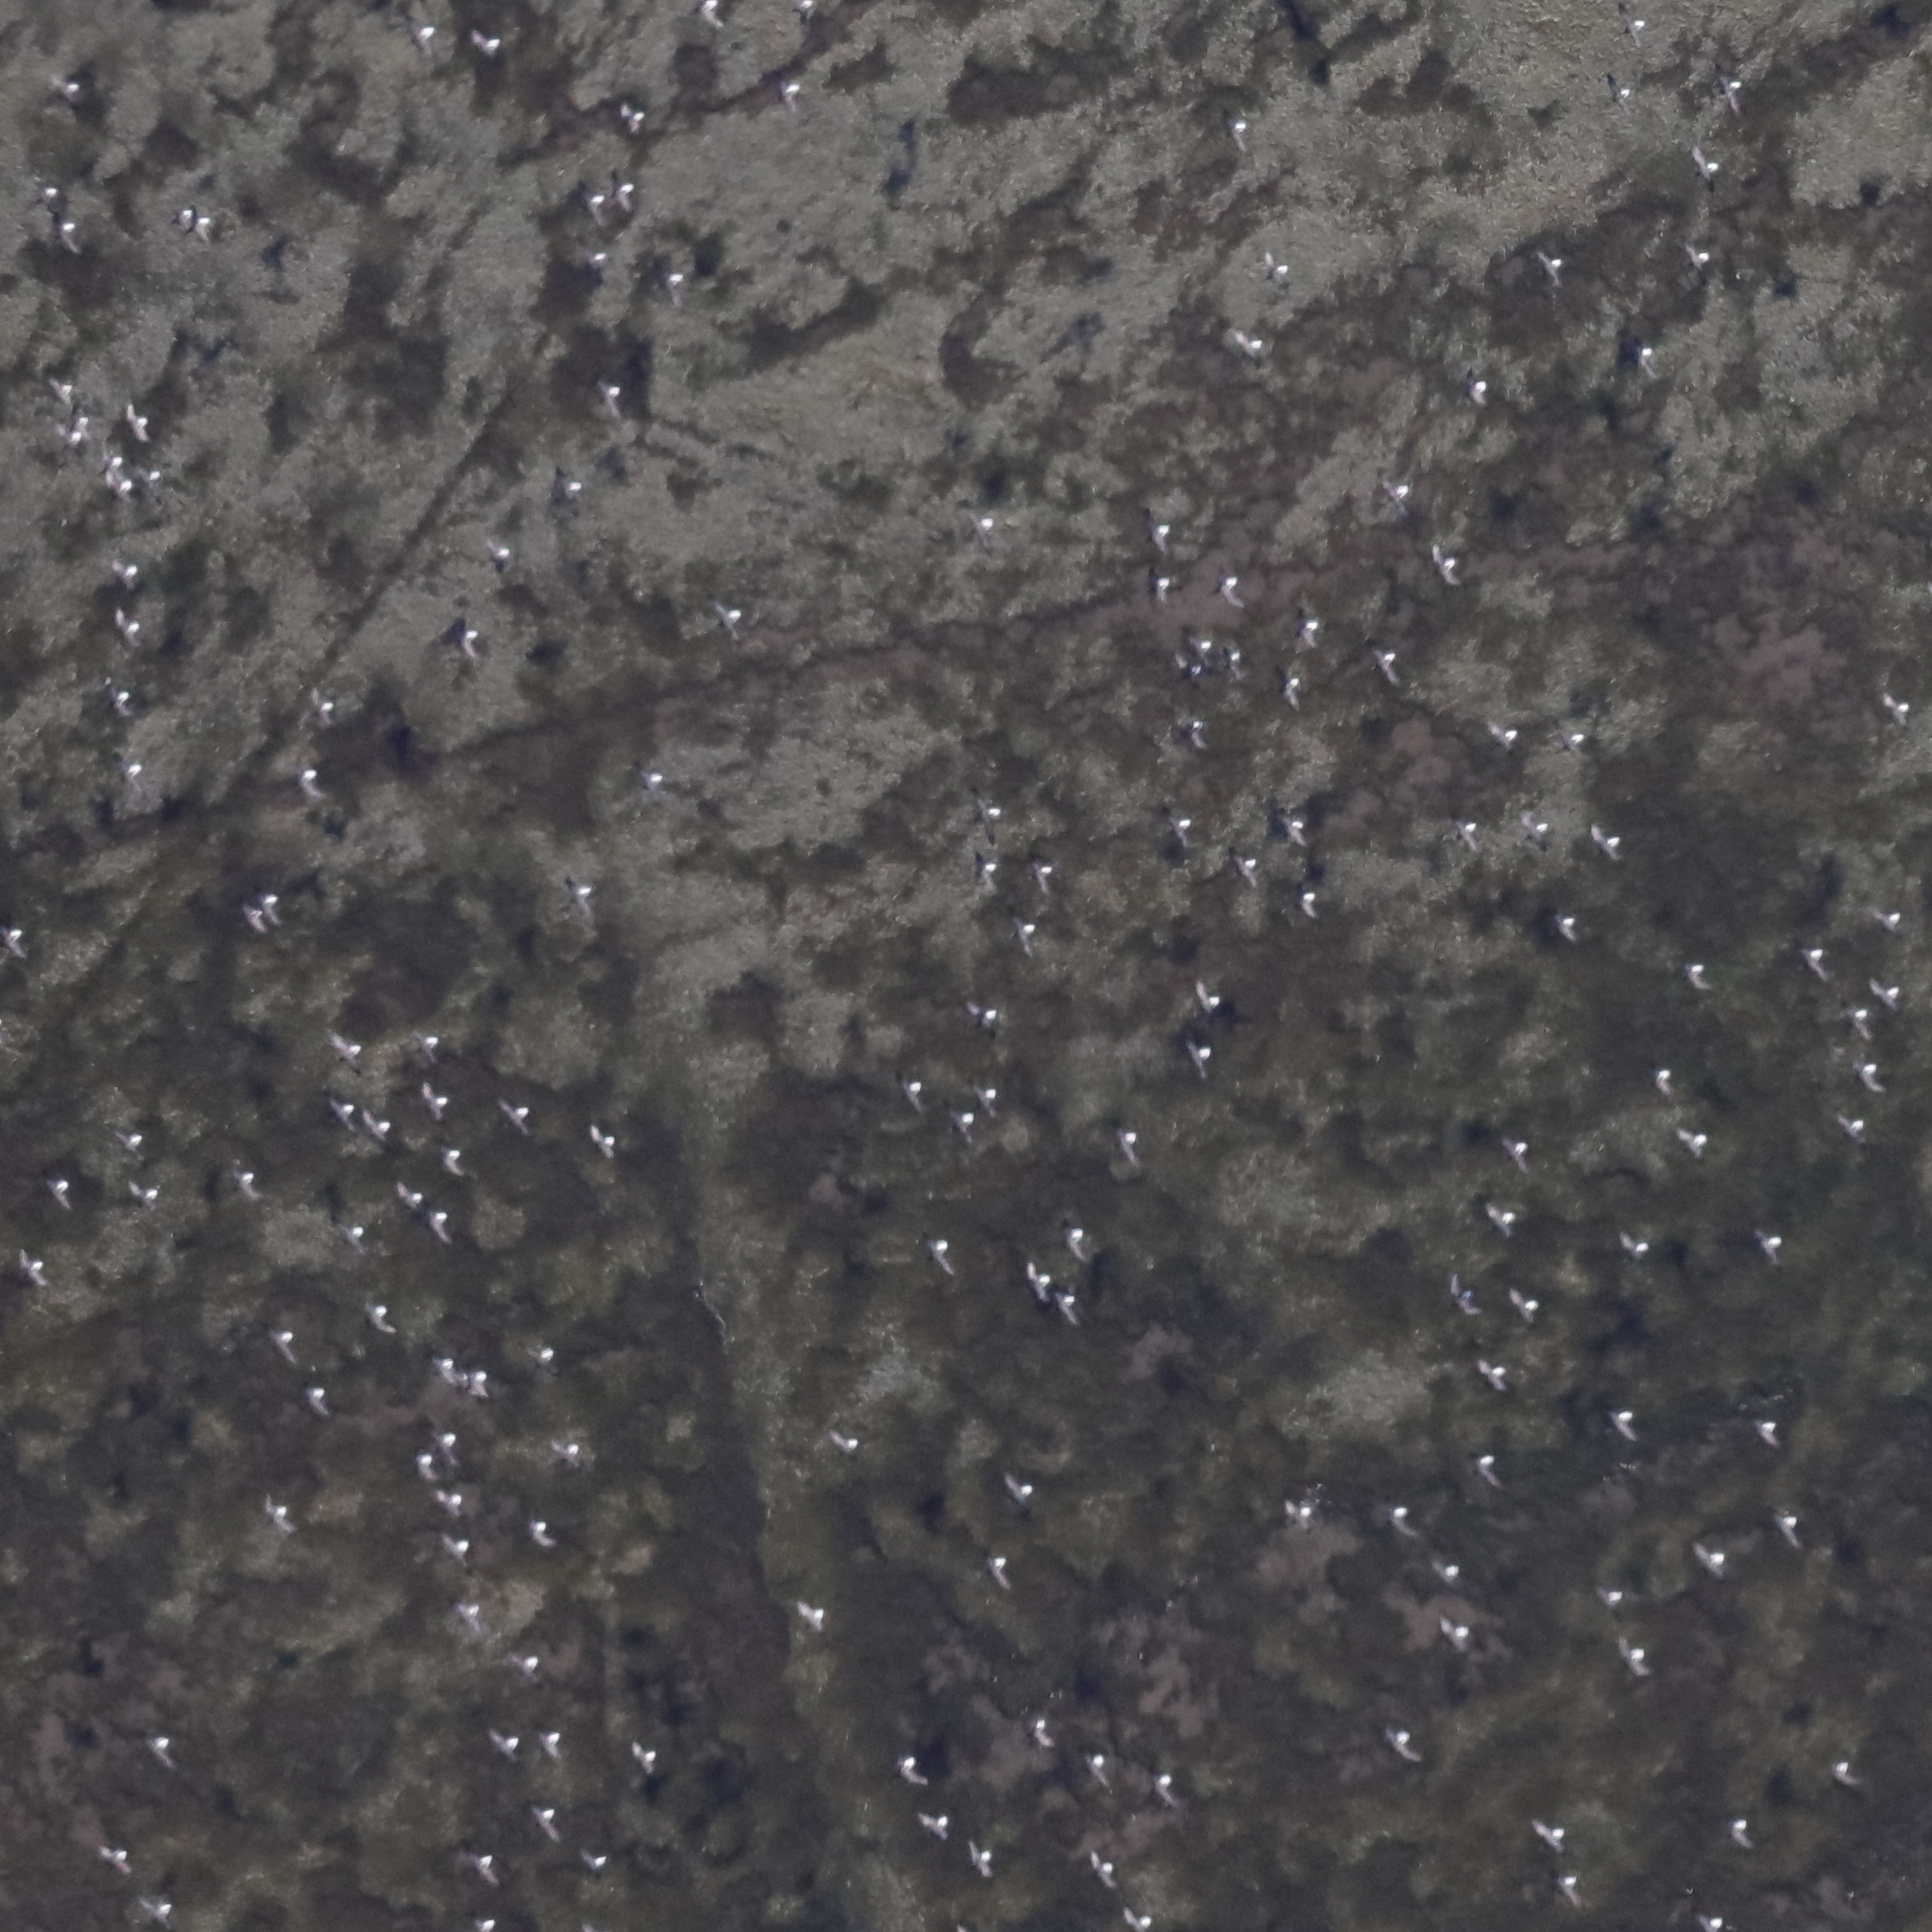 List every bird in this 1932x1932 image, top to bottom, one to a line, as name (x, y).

brant (813, 11)
brant (1631, 25)
brant (420, 38)
brant (482, 48)
brant (1725, 89)
brant (786, 93)
brant (60, 95)
brant (1621, 100)
brant (626, 121)
brant (1235, 131)
brant (1705, 171)
brant (617, 189)
brant (48, 198)
brant (588, 200)
brant (176, 216)
brant (202, 237)
brant (65, 244)
brant (1699, 255)
brant (592, 257)
brant (1557, 265)
brant (1280, 270)
brant (668, 281)
brant (1254, 349)
brant (1644, 357)
brant (57, 383)
brant (1481, 388)
brant (606, 401)
brant (137, 425)
brant (82, 426)
brant (65, 451)
brant (108, 467)
brant (145, 483)
brant (564, 486)
brant (121, 488)
brant (1401, 502)
brant (1146, 530)
brant (498, 549)
brant (126, 567)
brant (1443, 573)
brant (1233, 586)
brant (1164, 588)
brant (727, 620)
brant (1304, 632)
brant (129, 635)
brant (462, 640)
brant (1203, 643)
brant (1235, 662)
brant (1385, 667)
brant (1180, 674)
brant (1293, 688)
brant (116, 696)
brant (312, 712)
brant (1904, 712)
brant (1196, 735)
brant (1508, 735)
brant (1573, 742)
brant (133, 777)
brant (307, 779)
brant (650, 784)
brant (989, 819)
brant (1183, 827)
brant (1536, 830)
brant (1298, 834)
brant (1464, 834)
brant (1605, 843)
brant (1241, 858)
brant (986, 872)
brant (1044, 872)
brant (571, 894)
brant (1298, 900)
brant (270, 908)
brant (241, 921)
brant (1568, 923)
brant (1890, 924)
brant (1020, 929)
brant (5, 939)
brant (1817, 957)
brant (1692, 974)
brant (1211, 992)
brant (1885, 995)
brant (1851, 1016)
brant (991, 1021)
brant (349, 1050)
brant (428, 1050)
brant (1198, 1058)
brant (1665, 1076)
brant (1870, 1079)
brant (908, 1092)
brant (984, 1102)
brant (438, 1105)
brant (516, 1115)
brant (339, 1118)
brant (1856, 1125)
brant (381, 1126)
brant (954, 1126)
brant (603, 1144)
brant (1127, 1144)
brant (1697, 1144)
brant (129, 1152)
brant (1516, 1154)
brant (445, 1163)
brant (247, 1178)
brant (399, 1193)
brant (60, 1194)
brant (144, 1196)
brant (1494, 1217)
brant (435, 1218)
brant (351, 1233)
brant (1070, 1241)
brant (1637, 1246)
brant (1775, 1246)
brant (938, 1256)
brant (32, 1273)
brant (1030, 1278)
brant (1461, 1298)
brant (1068, 1312)
brant (1531, 1312)
brant (377, 1319)
brant (280, 1340)
brant (542, 1354)
brant (445, 1367)
brant (1494, 1377)
brant (482, 1391)
brant (322, 1398)
brant (1616, 1422)
brant (1770, 1427)
brant (842, 1443)
brant (446, 1446)
brant (563, 1453)
brant (412, 1461)
brant (1485, 1471)
brant (1013, 1485)
brant (446, 1496)
brant (268, 1514)
brant (1303, 1514)
brant (1395, 1517)
brant (1786, 1526)
brant (540, 1534)
brant (454, 1542)
brant (1710, 1561)
brant (989, 1566)
brant (1447, 1577)
brant (1608, 1589)
brant (474, 1619)
brant (816, 1624)
brant (1452, 1639)
brant (524, 1656)
brant (1637, 1656)
brant (1035, 1737)
brant (1393, 1742)
brant (511, 1745)
brant (158, 1747)
brant (548, 1747)
brant (638, 1762)
brant (907, 1770)
brant (1094, 1773)
brant (1833, 1773)
brant (1161, 1784)
brant (537, 1812)
brant (936, 1826)
brant (1736, 1835)
brant (1552, 1836)
brant (590, 1859)
brant (123, 1865)
brant (978, 1865)
brant (495, 1870)
brant (1099, 1873)
brant (1570, 1893)
brant (162, 1910)
brant (483, 1925)
brant (1138, 1928)